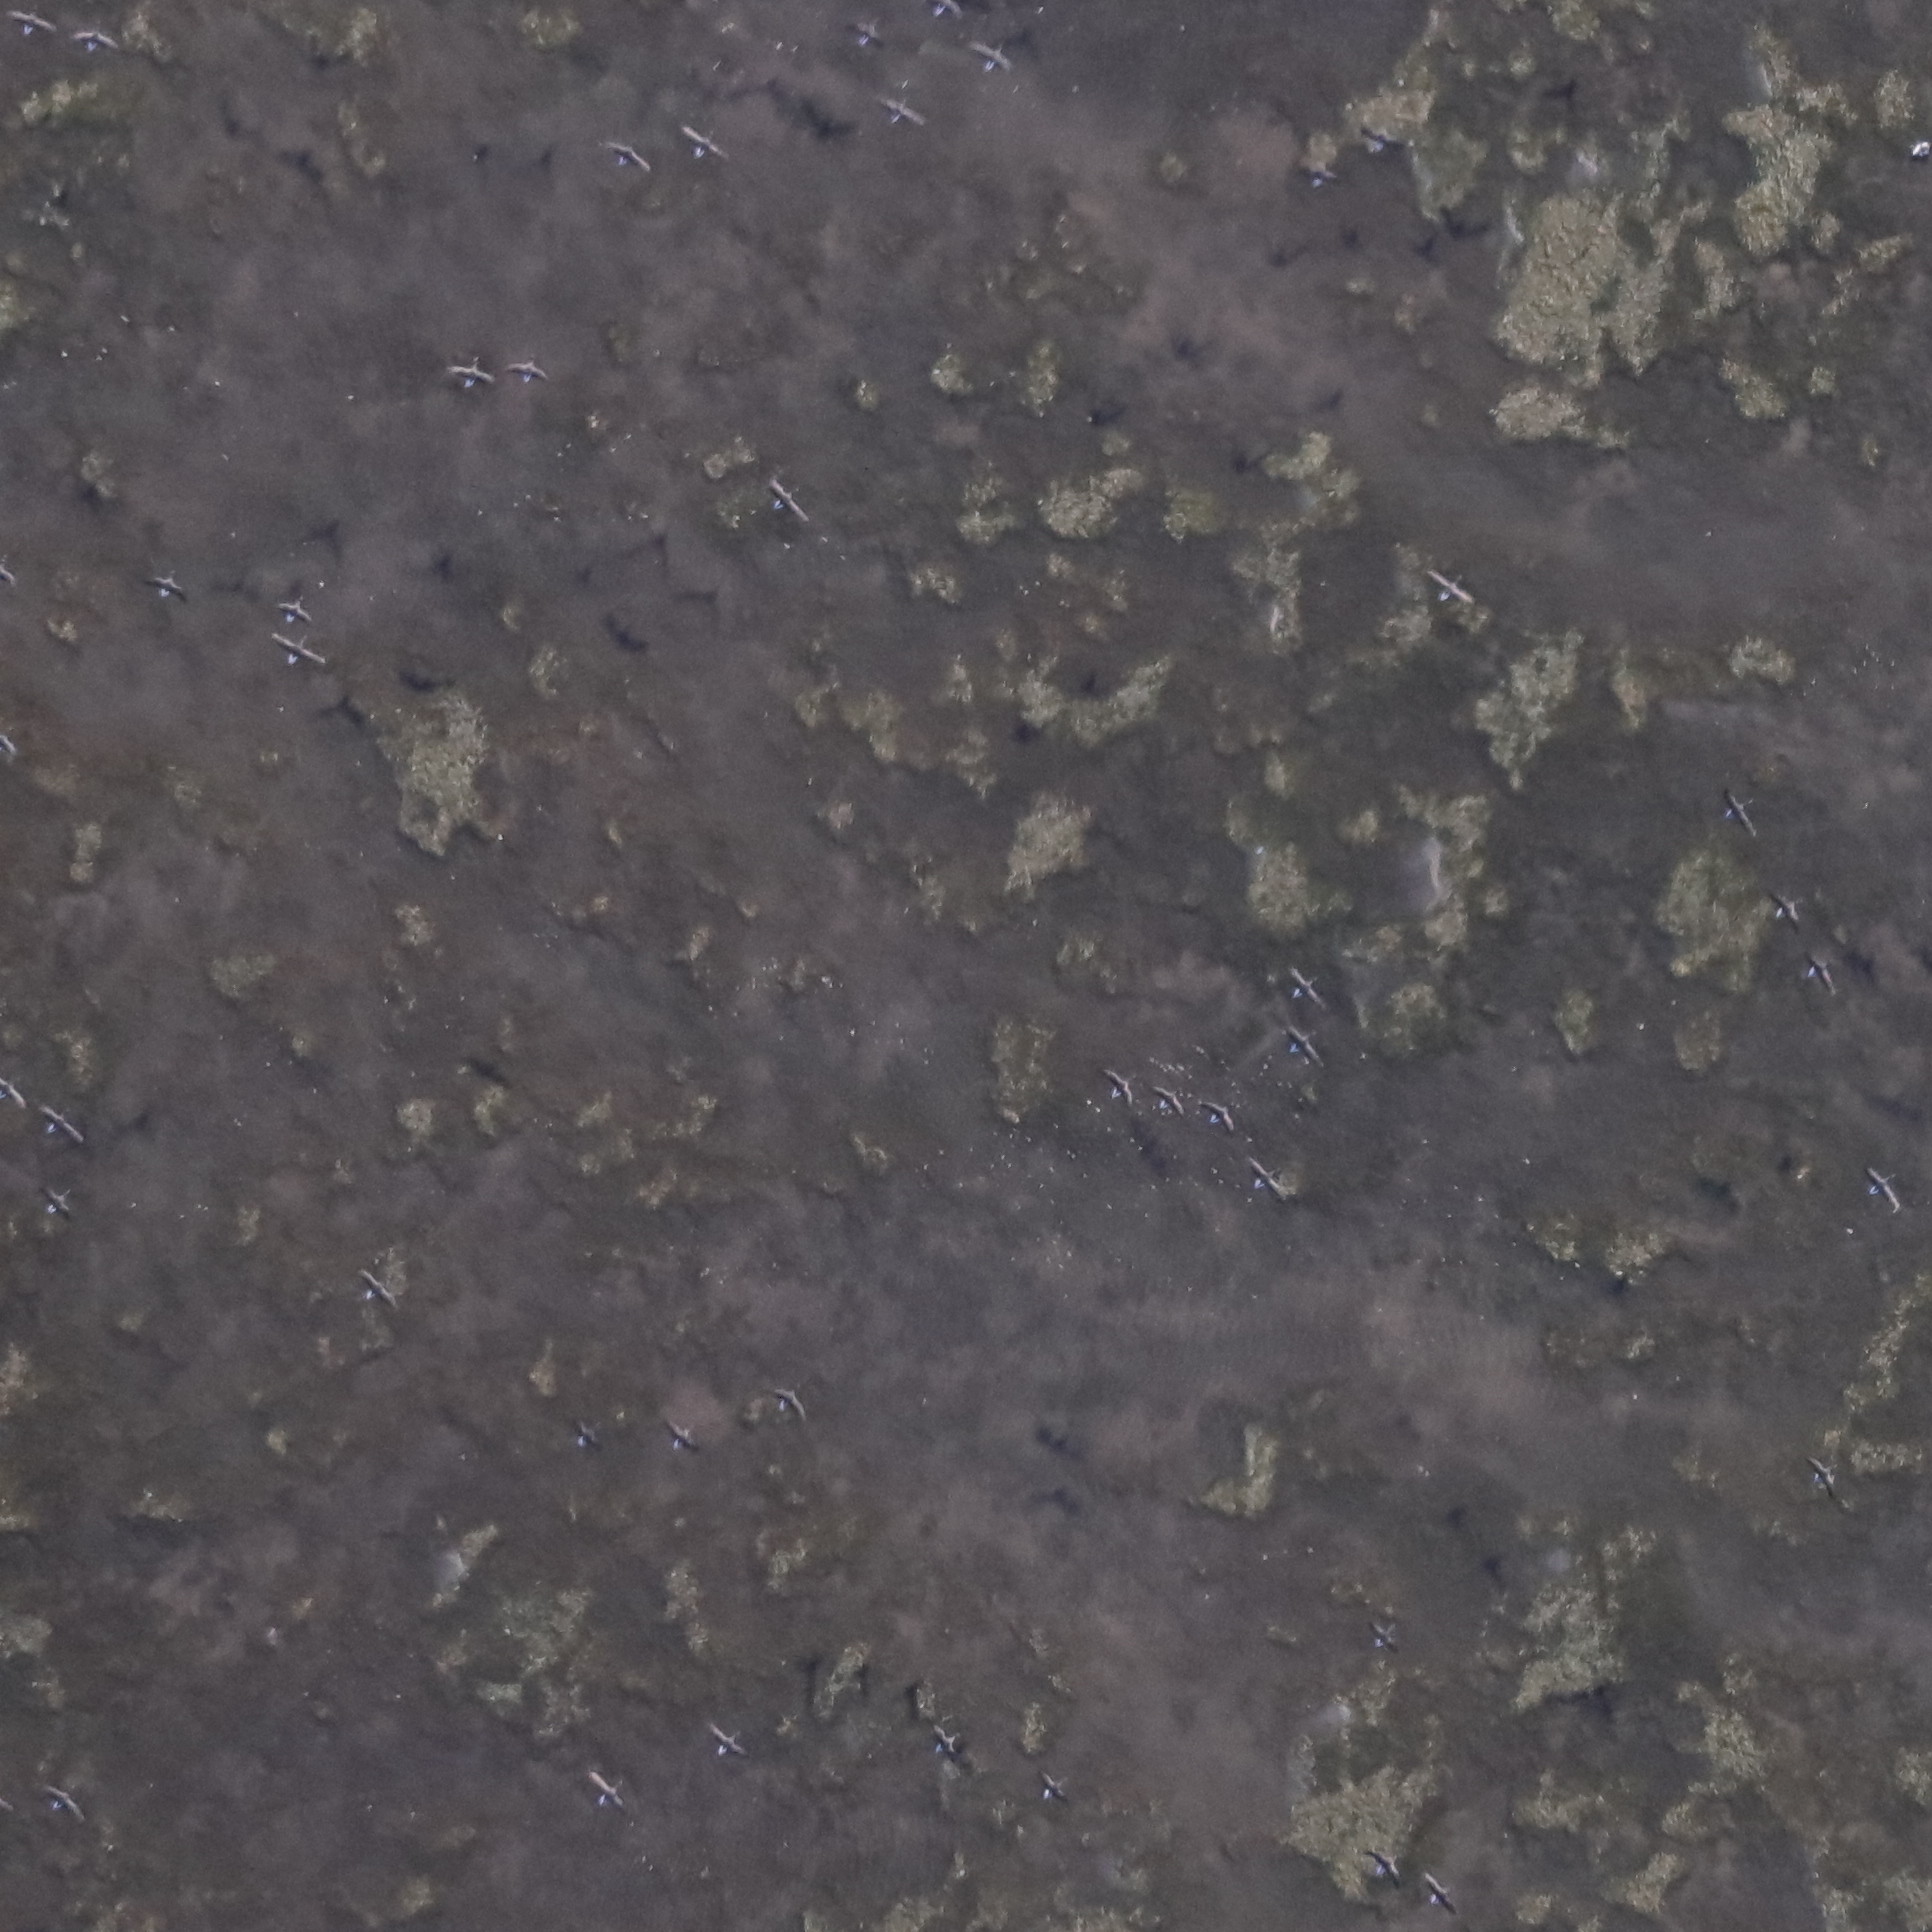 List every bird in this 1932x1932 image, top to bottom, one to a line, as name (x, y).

brant (31, 20)
brant (864, 33)
brant (98, 39)
brant (997, 52)
brant (901, 110)
brant (1382, 137)
brant (703, 142)
brant (1919, 147)
brant (627, 155)
brant (1317, 170)
brant (526, 369)
brant (469, 372)
brant (786, 501)
brant (166, 586)
brant (1450, 590)
brant (295, 612)
brant (292, 650)
brant (1741, 811)
brant (1786, 908)
brant (1822, 970)
brant (1303, 991)
brant (1301, 1054)
brant (1118, 1086)
brant (8, 1087)
brant (1167, 1105)
brant (1221, 1113)
brant (58, 1121)
brant (1267, 1177)
brant (1882, 1184)
brant (56, 1201)
brant (375, 1287)
brant (790, 1402)
brant (595, 1435)
brant (688, 1436)
brant (1822, 1474)
brant (1380, 1637)
brant (727, 1743)
brant (943, 1744)
brant (1055, 1787)
brant (609, 1791)
brant (56, 1804)
brant (1388, 1868)
brant (1440, 1890)